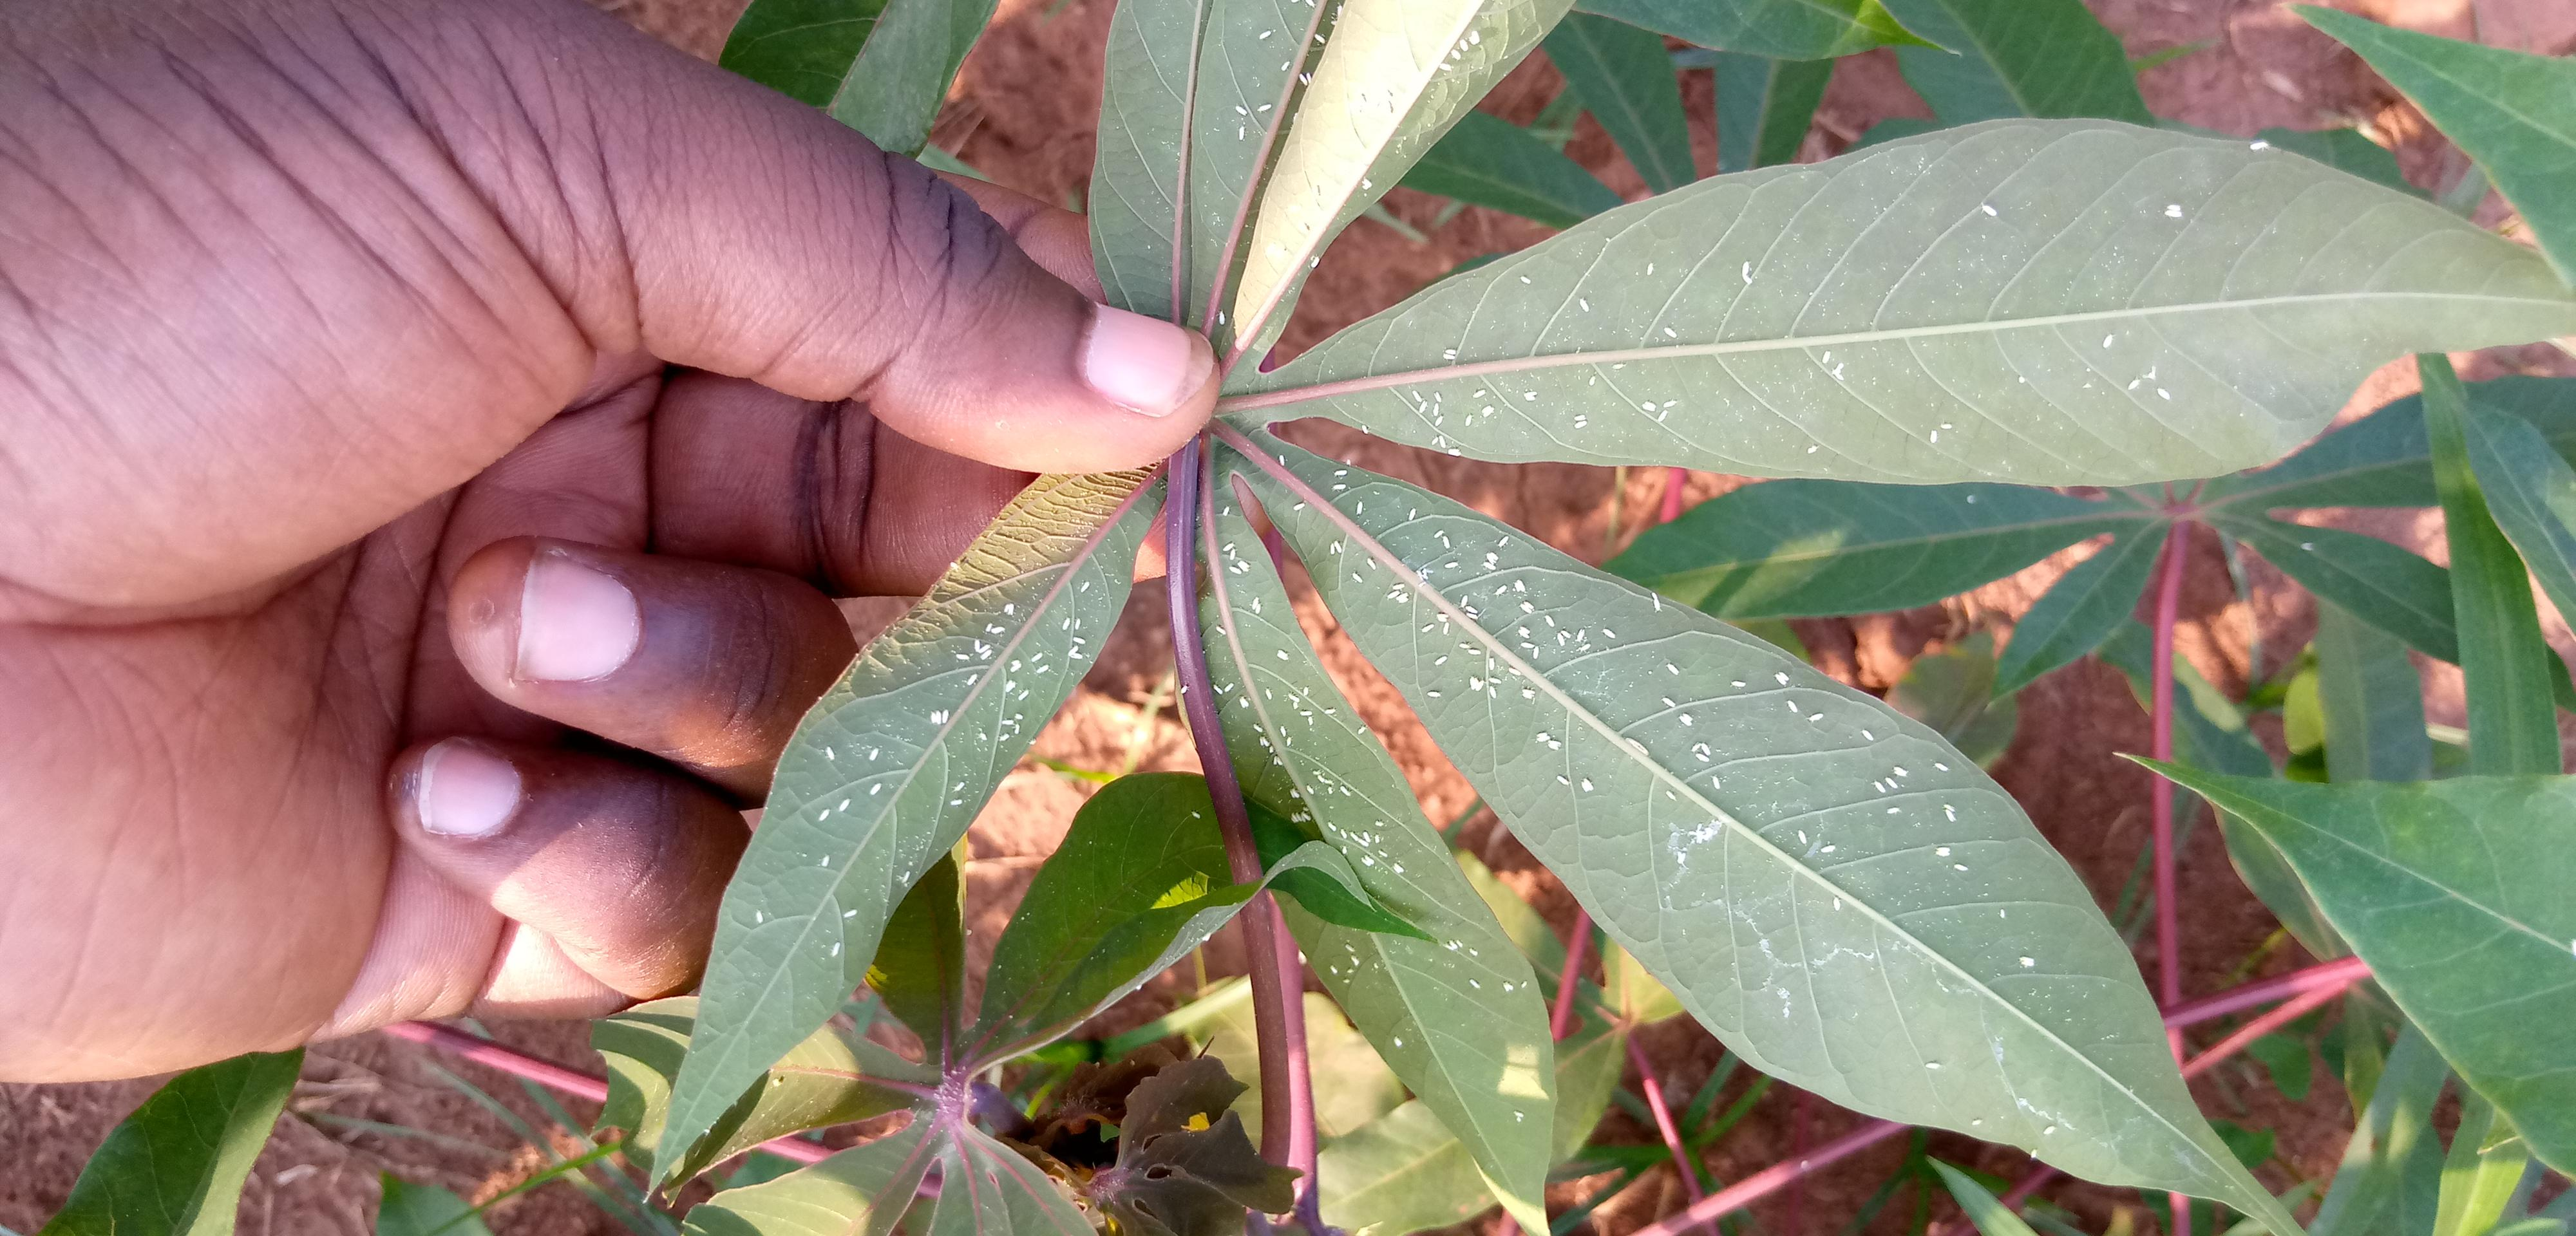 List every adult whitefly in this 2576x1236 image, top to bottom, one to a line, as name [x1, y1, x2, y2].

whitefly [1305, 1, 1316, 8]
whitefly [1337, 4, 1342, 17]
whitefly [1330, 19, 1338, 26]
whitefly [1258, 29, 1271, 41]
whitefly [1472, 30, 1480, 44]
whitefly [1313, 32, 1325, 44]
whitefly [1469, 36, 1476, 46]
whitefly [1459, 37, 1469, 53]
whitefly [1450, 48, 1462, 61]
whitefly [1279, 58, 1292, 71]
whitefly [1438, 62, 1452, 71]
whitefly [1298, 72, 1309, 86]
whitefly [1306, 72, 1312, 84]
whitefly [1255, 100, 1273, 114]
whitefly [1235, 105, 1247, 117]
whitefly [1238, 125, 1245, 142]
whitefly [2247, 137, 2271, 153]
whitefly [1361, 178, 1373, 191]
whitefly [2166, 202, 2183, 210]
whitefly [1979, 203, 1999, 218]
whitefly [2163, 211, 2184, 218]
whitefly [1309, 254, 1320, 268]
whitefly [1740, 259, 1749, 275]
whitefly [1643, 261, 1657, 276]
whitefly [1517, 273, 1532, 286]
whitefly [1742, 276, 1754, 286]
whitefly [1578, 297, 1593, 313]
whitefly [1218, 308, 1227, 326]
whitefly [1663, 326, 1681, 339]
whitefly [2101, 332, 2115, 350]
whitefly [1444, 348, 1456, 355]
whitefly [1821, 348, 1832, 364]
whitefly [1443, 354, 1457, 361]
whitefly [1830, 359, 1847, 382]
whitefly [1611, 364, 1625, 370]
whitefly [2141, 364, 2157, 380]
whitefly [1588, 374, 1596, 387]
whitefly [2018, 375, 2026, 384]
whitefly [2128, 376, 2141, 391]
whitefly [1473, 386, 1486, 398]
whitefly [2156, 386, 2172, 401]
whitefly [1412, 389, 1423, 402]
whitefly [1523, 390, 1539, 396]
whitefly [1434, 391, 1444, 402]
whitefly [1526, 396, 1537, 402]
whitefly [1662, 398, 1678, 407]
whitefly [1419, 399, 1428, 413]
whitefly [1640, 400, 1658, 413]
whitefly [1432, 402, 1441, 417]
whitefly [1482, 404, 1491, 413]
whitefly [1483, 407, 1495, 419]
whitefly [1658, 409, 1669, 422]
whitefly [1463, 412, 1475, 428]
whitefly [1435, 414, 1444, 427]
whitefly [1573, 414, 1587, 420]
whitefly [1939, 420, 1953, 431]
whitefly [1574, 421, 1589, 429]
whitefly [1360, 423, 1370, 435]
whitefly [1928, 429, 1939, 444]
whitefly [1439, 435, 1447, 448]
whitefly [1430, 436, 1439, 447]
whitefly [1806, 444, 1818, 454]
whitefly [1447, 447, 1464, 457]
whitefly [1277, 453, 1286, 467]
whitefly [1345, 458, 1352, 466]
whitefly [1332, 469, 1348, 477]
whitefly [1331, 483, 1347, 491]
whitefly [1354, 499, 1365, 516]
whitefly [1291, 500, 1306, 511]
whitefly [1221, 504, 1232, 517]
whitefly [1407, 507, 1417, 522]
whitefly [1434, 529, 1444, 539]
whitefly [1497, 534, 1510, 548]
whitefly [1442, 535, 1452, 549]
whitefly [1335, 541, 1344, 554]
whitefly [1221, 542, 1235, 552]
whitefly [1330, 542, 1335, 556]
whitefly [1229, 547, 1236, 560]
whitefly [1486, 550, 1500, 564]
whitefly [1367, 556, 1379, 571]
whitefly [949, 560, 960, 570]
whitefly [1238, 560, 1250, 568]
whitefly [1443, 560, 1459, 569]
whitefly [1482, 561, 1497, 570]
whitefly [1238, 562, 1249, 573]
whitefly [1228, 565, 1242, 575]
whitefly [1352, 572, 1363, 584]
whitefly [1517, 578, 1526, 592]
whitefly [1079, 579, 1092, 593]
whitefly [1493, 581, 1508, 595]
whitefly [1514, 581, 1520, 593]
whitefly [1392, 583, 1406, 590]
whitefly [1387, 590, 1401, 599]
whitefly [1651, 590, 1660, 599]
whitefly [1396, 592, 1409, 601]
whitefly [1460, 594, 1469, 608]
whitefly [1252, 596, 1260, 610]
whitefly [1399, 597, 1408, 604]
whitefly [1654, 599, 1663, 613]
whitefly [1522, 600, 1534, 609]
whitefly [1003, 602, 1009, 613]
whitefly [1009, 602, 1015, 615]
whitefly [1255, 603, 1262, 615]
whitefly [1519, 603, 1533, 614]
whitefly [1465, 605, 1479, 613]
whitefly [1466, 612, 1479, 621]
whitefly [1435, 613, 1449, 617]
whitefly [1544, 613, 1556, 628]
whitefly [1061, 615, 1071, 630]
whitefly [1074, 616, 1082, 630]
whitefly [1437, 617, 1449, 622]
whitefly [1442, 621, 1450, 637]
whitefly [984, 622, 994, 634]
whitefly [1420, 623, 1436, 633]
whitefly [1214, 624, 1227, 636]
whitefly [990, 626, 1006, 635]
whitefly [1520, 626, 1531, 634]
whitefly [1575, 626, 1587, 644]
whitefly [1601, 626, 1617, 640]
whitefly [1517, 629, 1531, 639]
whitefly [1561, 630, 1572, 640]
whitefly [1557, 632, 1567, 646]
whitefly [1073, 635, 1086, 645]
whitefly [973, 638, 981, 653]
whitefly [1519, 640, 1535, 649]
whitefly [1458, 641, 1470, 650]
whitefly [1577, 642, 1593, 654]
whitefly [980, 643, 991, 653]
whitefly [1068, 645, 1079, 656]
whitefly [1532, 645, 1540, 660]
whitefly [1278, 648, 1289, 657]
whitefly [1467, 648, 1482, 655]
whitefly [980, 649, 992, 662]
whitefly [955, 651, 971, 664]
whitefly [1030, 651, 1044, 662]
whitefly [1071, 652, 1085, 660]
whitefly [1277, 652, 1290, 662]
whitefly [1434, 654, 1450, 666]
whitefly [1488, 656, 1496, 671]
whitefly [1012, 659, 1021, 665]
whitefly [1666, 662, 1680, 677]
whitefly [1010, 663, 1023, 674]
whitefly [1036, 663, 1050, 674]
whitefly [1508, 666, 1522, 676]
whitefly [1779, 671, 1790, 681]
whitefly [965, 671, 979, 686]
whitefly [1774, 673, 1787, 686]
whitefly [1469, 675, 1476, 690]
whitefly [1487, 676, 1502, 684]
whitefly [1477, 679, 1484, 691]
whitefly [1005, 679, 1018, 694]
whitefly [1730, 679, 1747, 689]
whitefly [1224, 680, 1235, 693]
whitefly [1212, 683, 1224, 695]
whitefly [1179, 684, 1190, 696]
whitefly [1488, 684, 1500, 700]
whitefly [1302, 686, 1312, 697]
whitefly [1264, 686, 1274, 699]
whitefly [1018, 688, 1029, 702]
whitefly [1426, 688, 1441, 699]
whitefly [1522, 688, 1535, 694]
whitefly [1287, 692, 1302, 702]
whitefly [1524, 693, 1535, 699]
whitefly [1239, 695, 1251, 709]
whitefly [1661, 695, 1678, 708]
whitefly [1786, 698, 1799, 713]
whitefly [1292, 700, 1299, 710]
whitefly [1321, 706, 1337, 715]
whitefly [942, 707, 951, 725]
whitefly [929, 709, 936, 726]
whitefly [936, 709, 942, 726]
whitefly [1298, 709, 1314, 716]
whitefly [1014, 711, 1024, 720]
whitefly [1682, 711, 1693, 722]
whitefly [1806, 711, 1826, 722]
whitefly [1307, 715, 1315, 726]
whitefly [1678, 715, 1693, 727]
whitefly [1001, 718, 1015, 725]
whitefly [1253, 722, 1264, 732]
whitefly [1013, 723, 1020, 735]
whitefly [1280, 724, 1288, 737]
whitefly [1356, 724, 1367, 735]
whitefly [1859, 727, 1877, 744]
whitefly [976, 730, 989, 742]
whitefly [997, 731, 1012, 742]
whitefly [1536, 731, 1548, 736]
whitefly [1258, 734, 1264, 747]
whitefly [1285, 735, 1293, 747]
whitefly [1536, 735, 1551, 742]
whitefly [1028, 736, 1037, 747]
whitefly [1262, 736, 1271, 747]
whitefly [1548, 740, 1561, 747]
whitefly [1691, 742, 1701, 753]
whitefly [1701, 742, 1712, 756]
whitefly [1548, 743, 1559, 751]
whitefly [826, 744, 835, 762]
whitefly [1267, 745, 1275, 753]
whitefly [867, 746, 882, 762]
whitefly [1694, 753, 1711, 763]
whitefly [1272, 754, 1276, 766]
whitefly [1276, 756, 1284, 766]
whitefly [1933, 761, 1949, 774]
whitefly [1892, 765, 1908, 777]
whitefly [1312, 769, 1321, 775]
whitefly [1316, 774, 1325, 783]
whitefly [1556, 774, 1570, 787]
whitefly [1711, 774, 1723, 791]
whitefly [1884, 776, 1899, 790]
whitefly [1584, 778, 1595, 791]
whitefly [953, 780, 967, 792]
whitefly [1874, 780, 1886, 793]
whitefly [1580, 780, 1589, 792]
whitefly [869, 781, 882, 796]
whitefly [1306, 782, 1316, 794]
whitefly [1288, 785, 1303, 799]
whitefly [1339, 785, 1352, 798]
whitefly [1327, 785, 1334, 794]
whitefly [1665, 789, 1678, 801]
whitefly [837, 796, 853, 814]
whitefly [949, 798, 965, 807]
whitefly [1942, 803, 1956, 812]
whitefly [1885, 805, 1901, 816]
whitefly [1302, 806, 1310, 812]
whitefly [818, 807, 831, 822]
whitefly [1190, 809, 1202, 819]
whitefly [1945, 809, 1958, 823]
whitefly [1291, 811, 1300, 823]
whitefly [1302, 811, 1312, 822]
whitefly [1296, 812, 1303, 821]
whitefly [1374, 819, 1384, 827]
whitefly [1327, 821, 1338, 832]
whitefly [1340, 828, 1348, 839]
whitefly [1797, 829, 1807, 845]
whitefly [1350, 831, 1359, 842]
whitefly [1363, 831, 1372, 842]
whitefly [1374, 832, 1383, 843]
whitefly [1358, 839, 1368, 848]
whitefly [1819, 843, 1837, 854]
whitefly [1340, 844, 1349, 854]
whitefly [1935, 845, 1951, 851]
whitefly [1378, 848, 1388, 857]
whitefly [1675, 850, 1686, 866]
whitefly [1936, 850, 1951, 858]
whitefly [820, 854, 831, 868]
whitefly [1365, 855, 1376, 865]
whitefly [1360, 856, 1370, 866]
whitefly [1392, 863, 1405, 875]
whitefly [1952, 863, 1970, 874]
whitefly [900, 869, 911, 885]
whitefly [1832, 895, 1842, 912]
whitefly [1998, 906, 2006, 919]
whitefly [755, 908, 764, 924]
whitefly [843, 908, 858, 919]
whitefly [1448, 938, 1457, 949]
whitefly [1456, 938, 1463, 947]
whitefly [829, 939, 844, 959]
whitefly [1344, 943, 1357, 951]
whitefly [1444, 944, 1455, 951]
whitefly [1468, 946, 1479, 957]
whitefly [1350, 953, 1359, 966]
whitefly [2018, 955, 2036, 962]
whitefly [2022, 960, 2034, 967]
whitefly [1372, 961, 1380, 970]
whitefly [1328, 964, 1339, 974]
whitefly [1345, 967, 1356, 974]
whitefly [1341, 977, 1352, 984]
whitefly [1470, 978, 1481, 989]
whitefly [1520, 980, 1529, 989]
whitefly [1505, 981, 1515, 991]
whitefly [1503, 982, 1510, 992]
whitefly [1392, 1035, 1404, 1047]
whitefly [1924, 1060, 1941, 1070]
whitefly [1513, 1110, 1525, 1117]
whitefly [1516, 1116, 1522, 1122]
whitefly [1971, 1118, 1983, 1127]
whitefly [2042, 1123, 2058, 1136]
whitefly [2029, 1145, 2038, 1159]